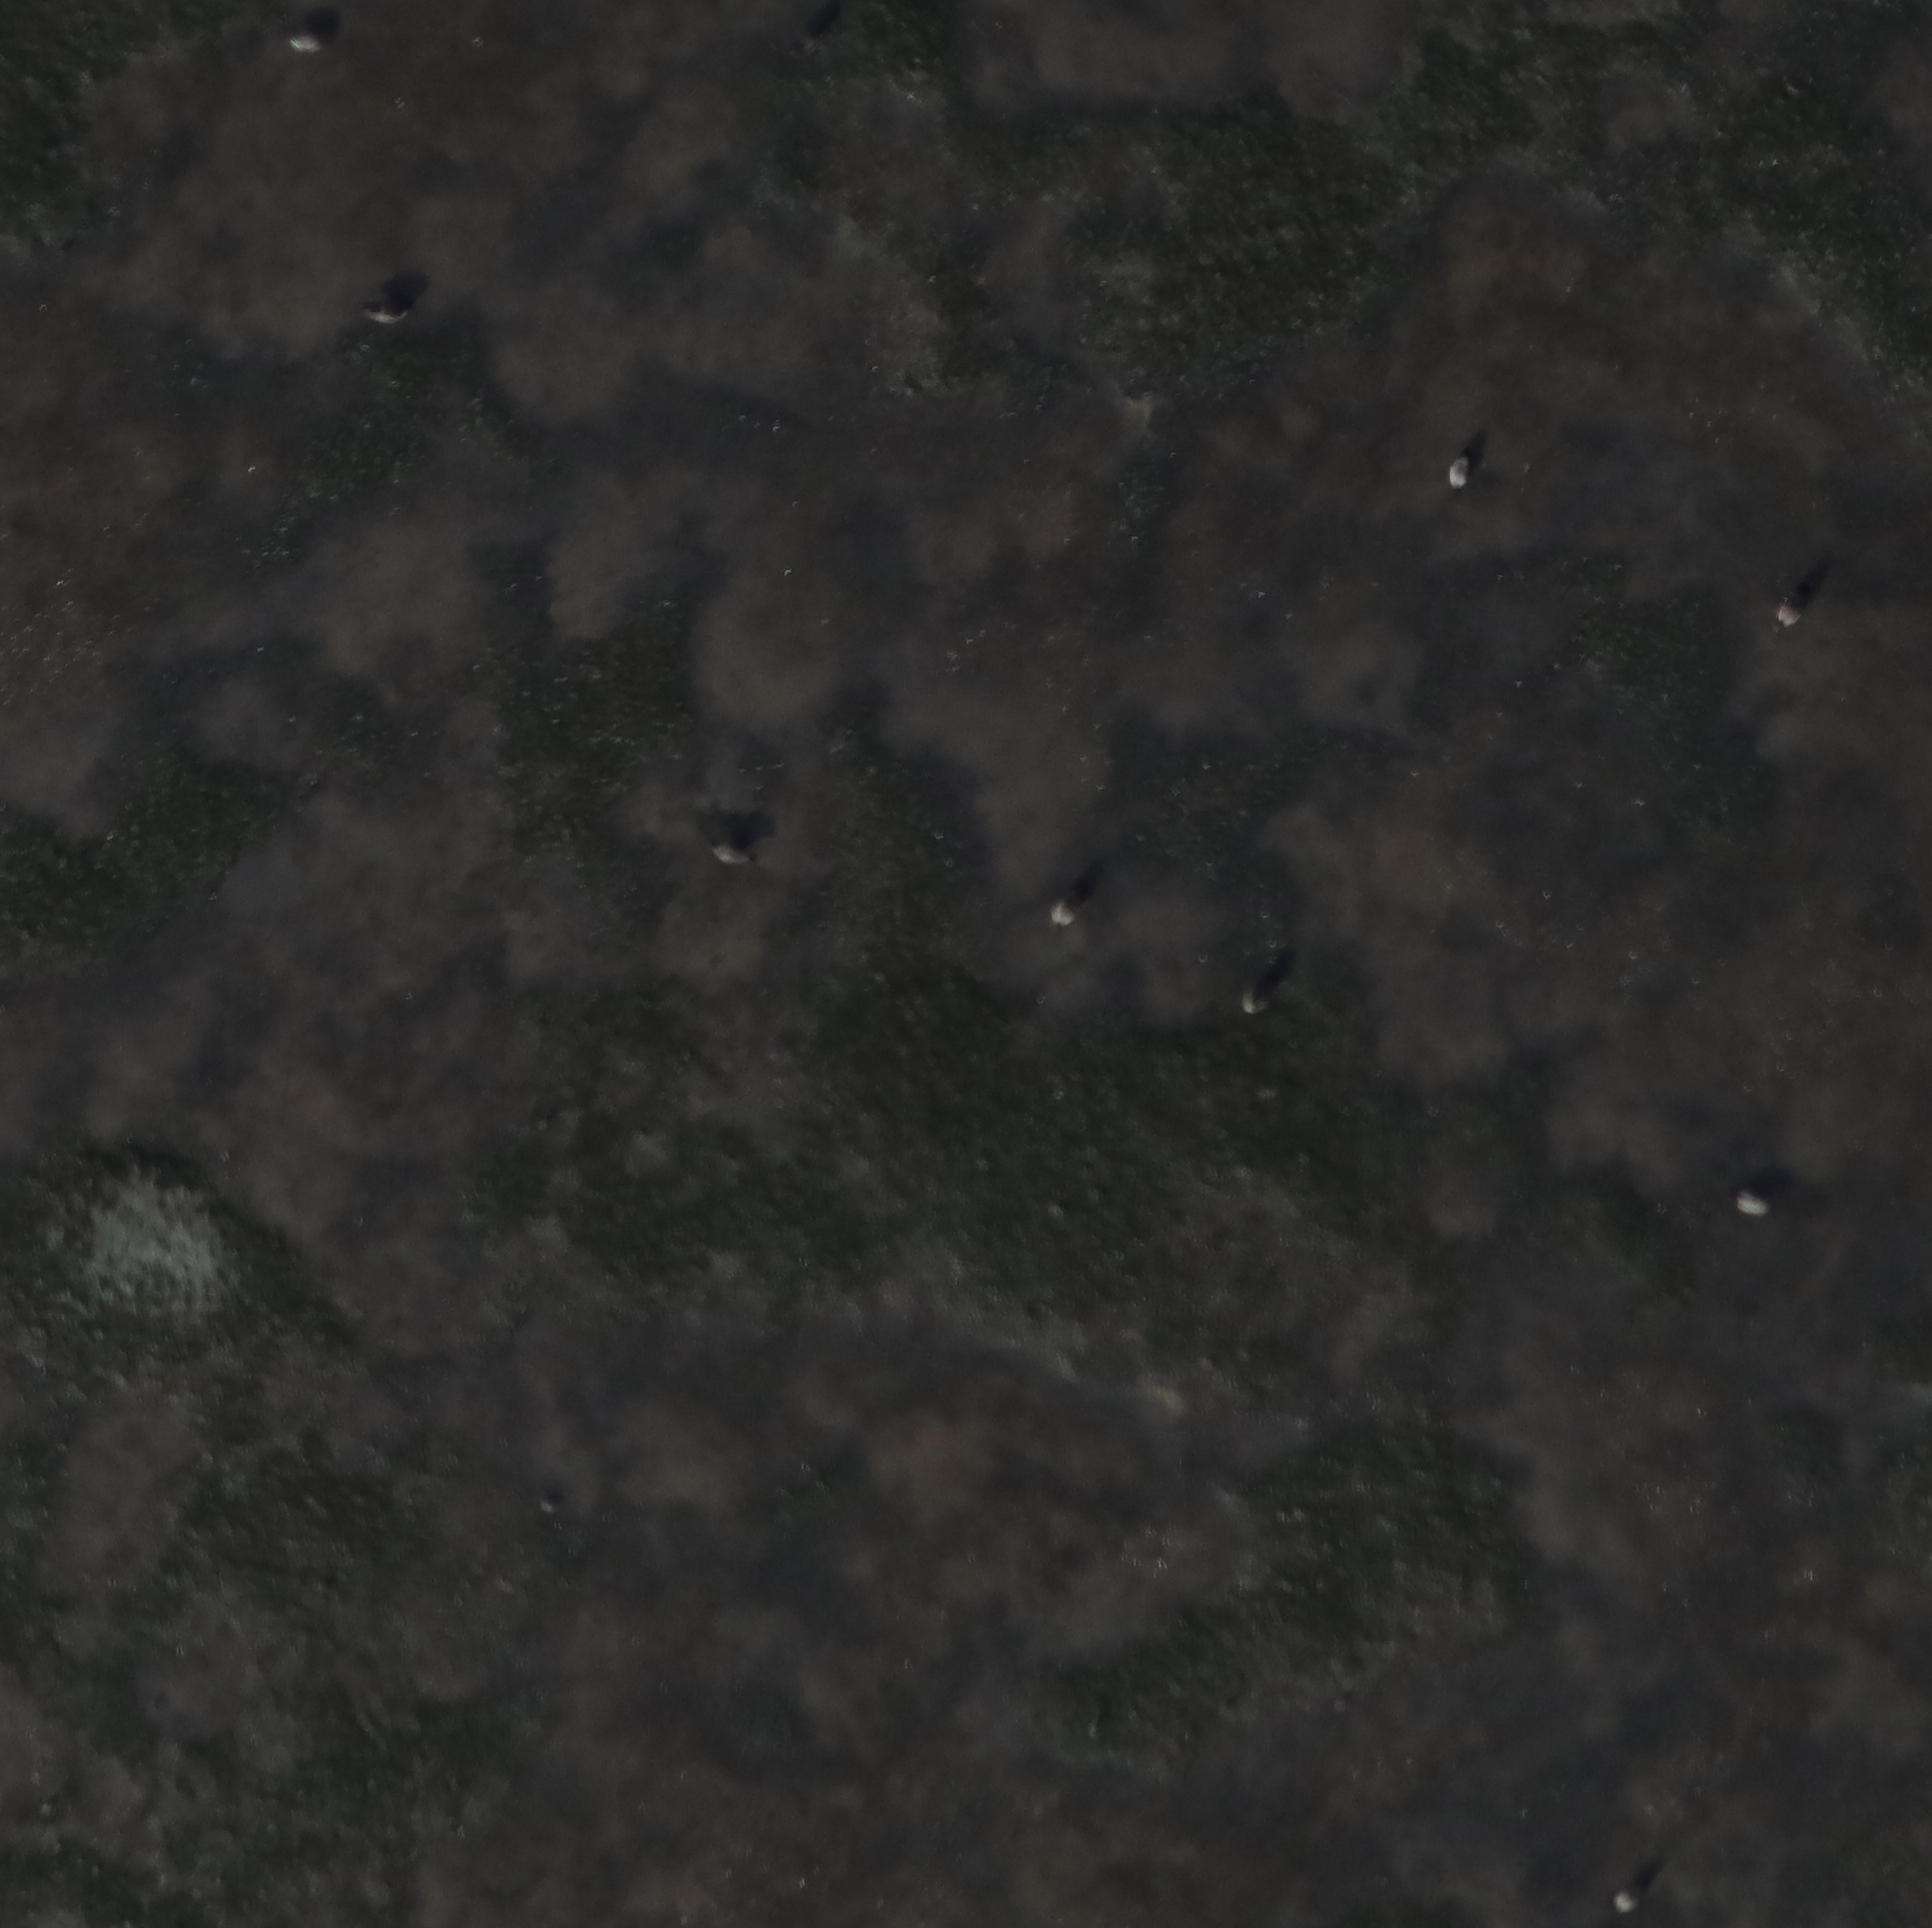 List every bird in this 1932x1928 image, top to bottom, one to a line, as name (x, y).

Canada goose (807, 38)
Canada goose (301, 44)
Canada goose (385, 310)
Canada goose (1457, 474)
Canada goose (1788, 610)
Canada goose (727, 851)
Canada goose (1060, 908)
Canada goose (1248, 994)
Canada goose (1750, 1204)
Canada goose (1623, 1899)